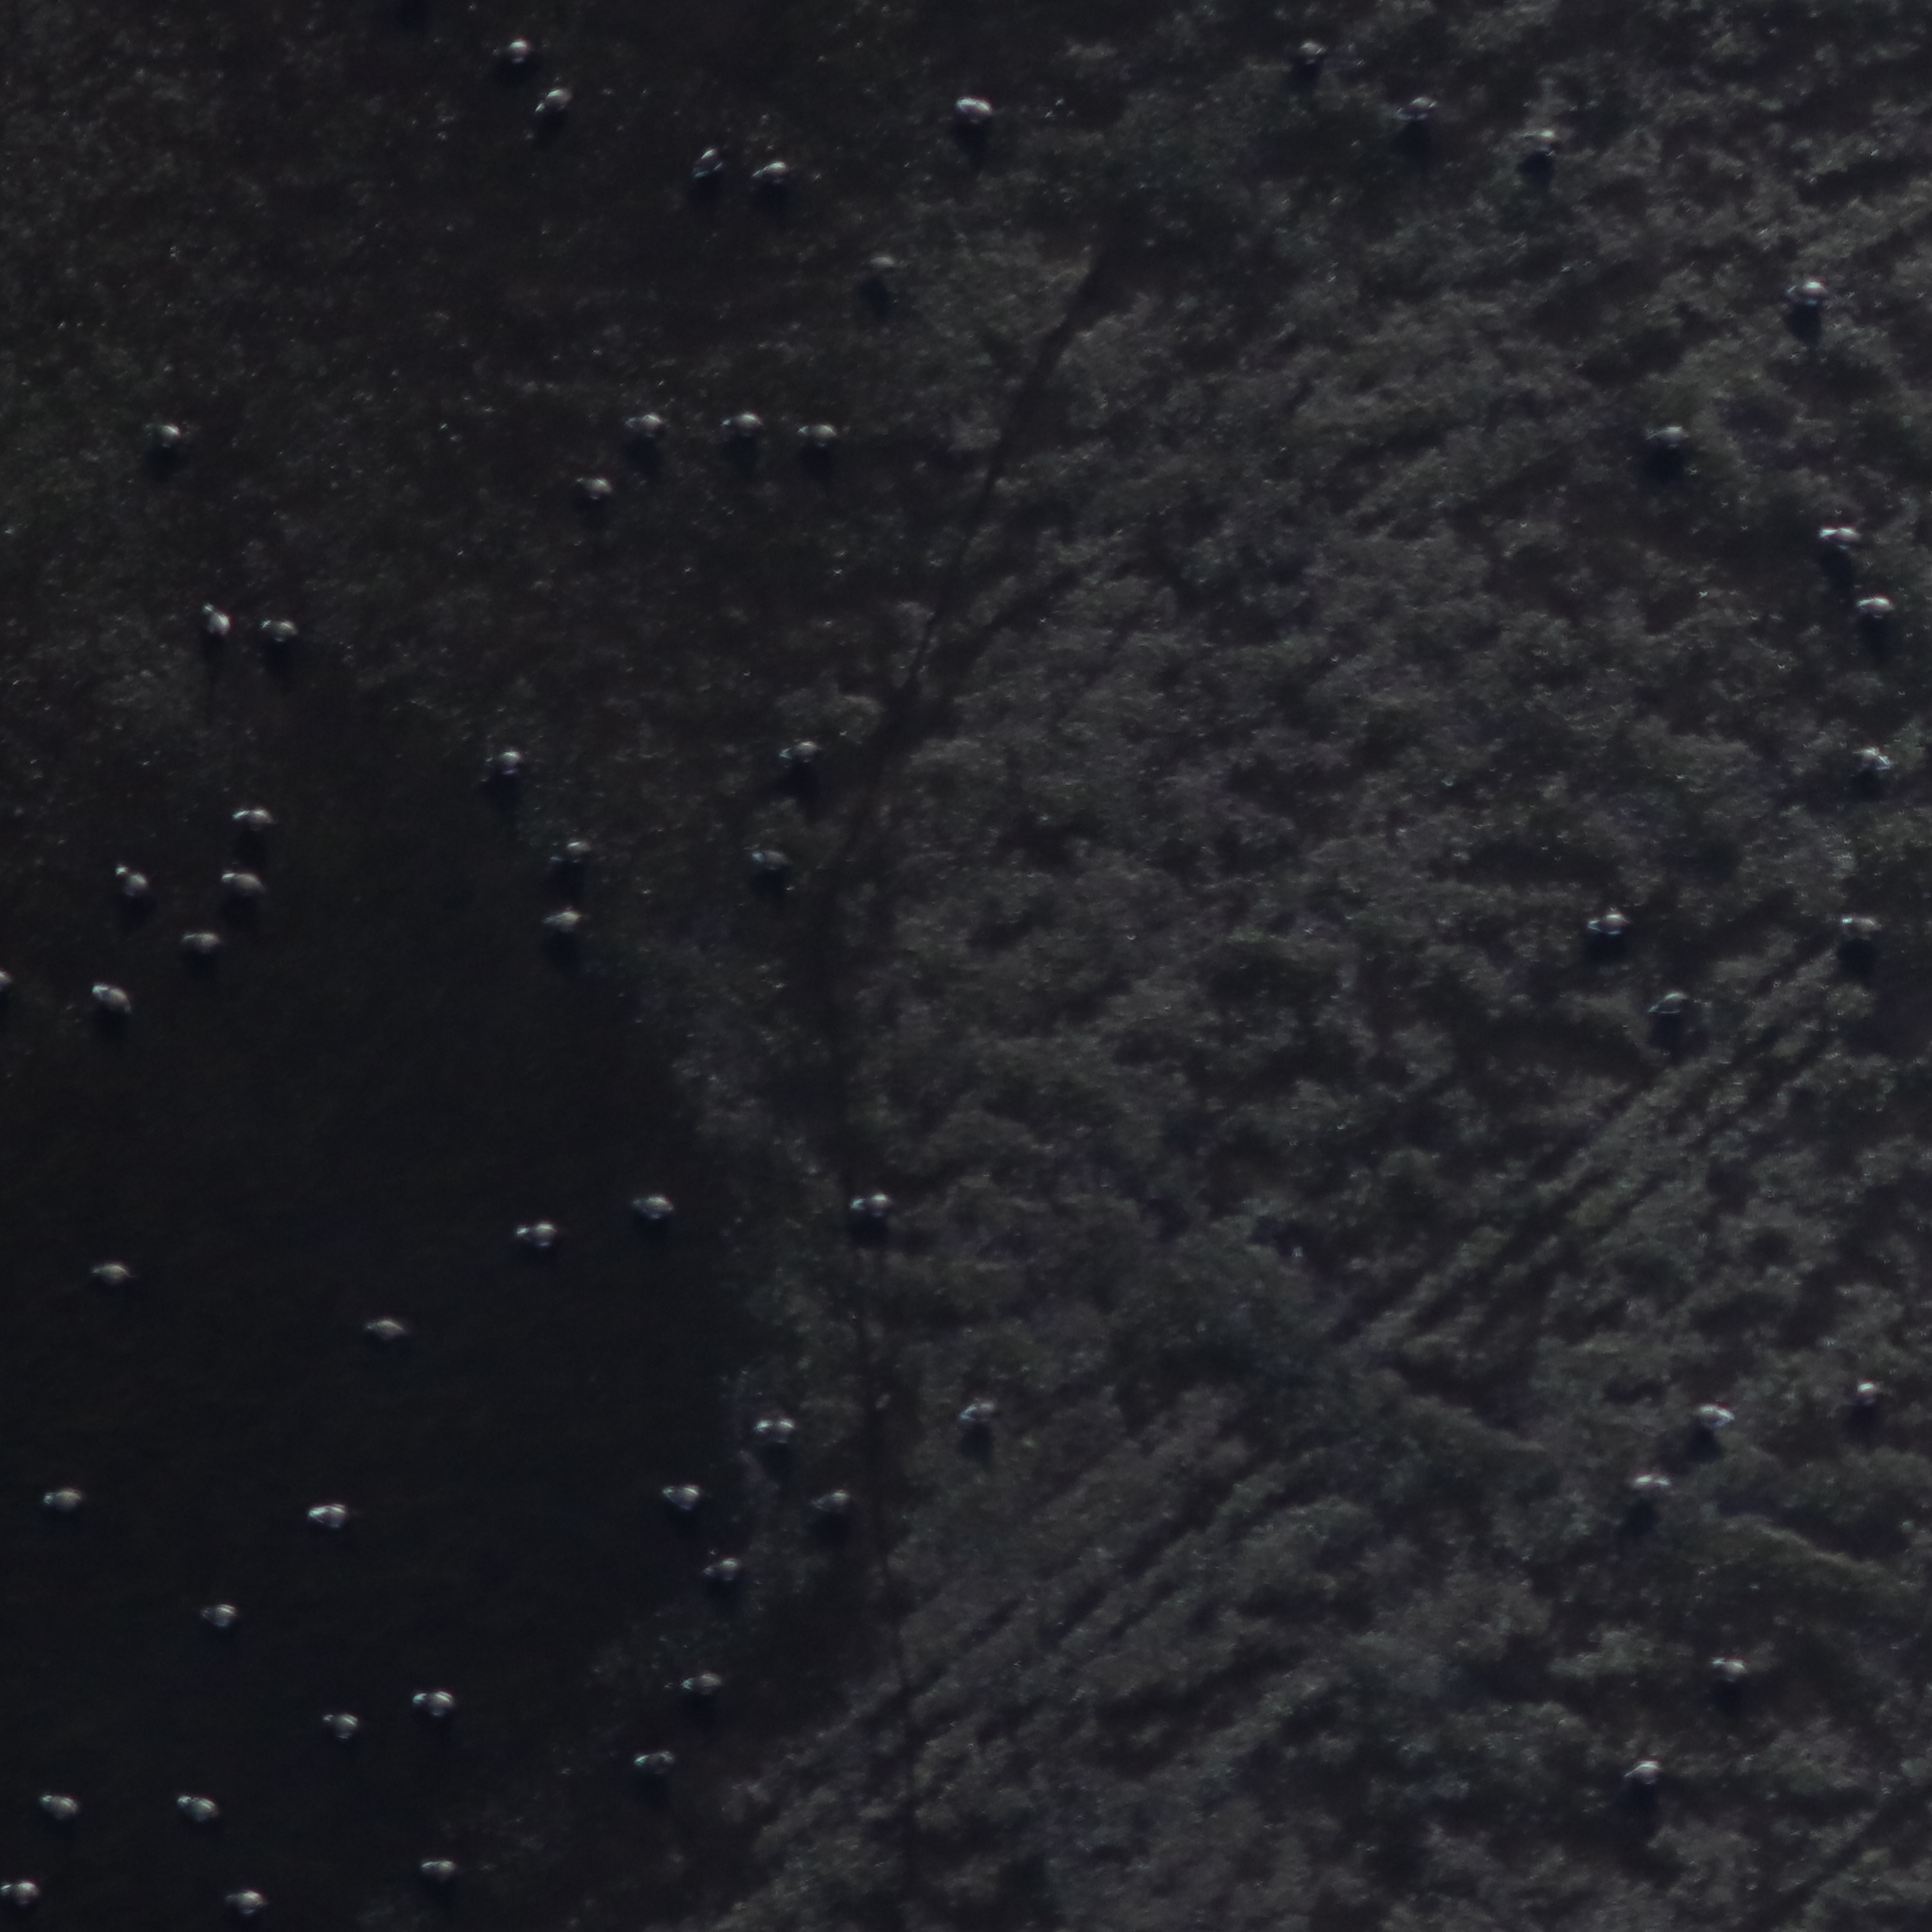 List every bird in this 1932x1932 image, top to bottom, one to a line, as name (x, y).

brant (1318, 48)
brant (527, 54)
brant (1424, 102)
brant (558, 103)
brant (973, 108)
brant (1539, 139)
brant (709, 163)
brant (777, 165)
brant (884, 265)
brant (1807, 293)
brant (743, 417)
brant (655, 421)
brant (172, 434)
brant (814, 435)
brant (1672, 437)
brant (602, 483)
brant (1842, 536)
brant (1878, 607)
brant (221, 619)
brant (279, 632)
brant (799, 751)
brant (1871, 757)
brant (508, 759)
brant (254, 811)
brant (576, 850)
brant (771, 860)
brant (134, 882)
brant (245, 882)
brant (573, 921)
brant (1612, 922)
brant (1856, 933)
brant (205, 942)
brant (113, 997)
brant (1680, 1004)
brant (654, 1204)
brant (877, 1206)
brant (540, 1235)
brant (111, 1277)
brant (390, 1332)
brant (1881, 1386)
brant (980, 1411)
brant (1714, 1418)
brant (780, 1433)
brant (1647, 1478)
brant (690, 1492)
brant (66, 1497)
brant (835, 1503)
brant (329, 1518)
brant (727, 1563)
brant (219, 1615)
brant (1737, 1672)
brant (706, 1687)
brant (441, 1697)
brant (348, 1727)
brant (652, 1765)
brant (1643, 1771)
brant (59, 1801)
brant (197, 1807)
brant (439, 1862)
brant (22, 1889)
brant (248, 1905)